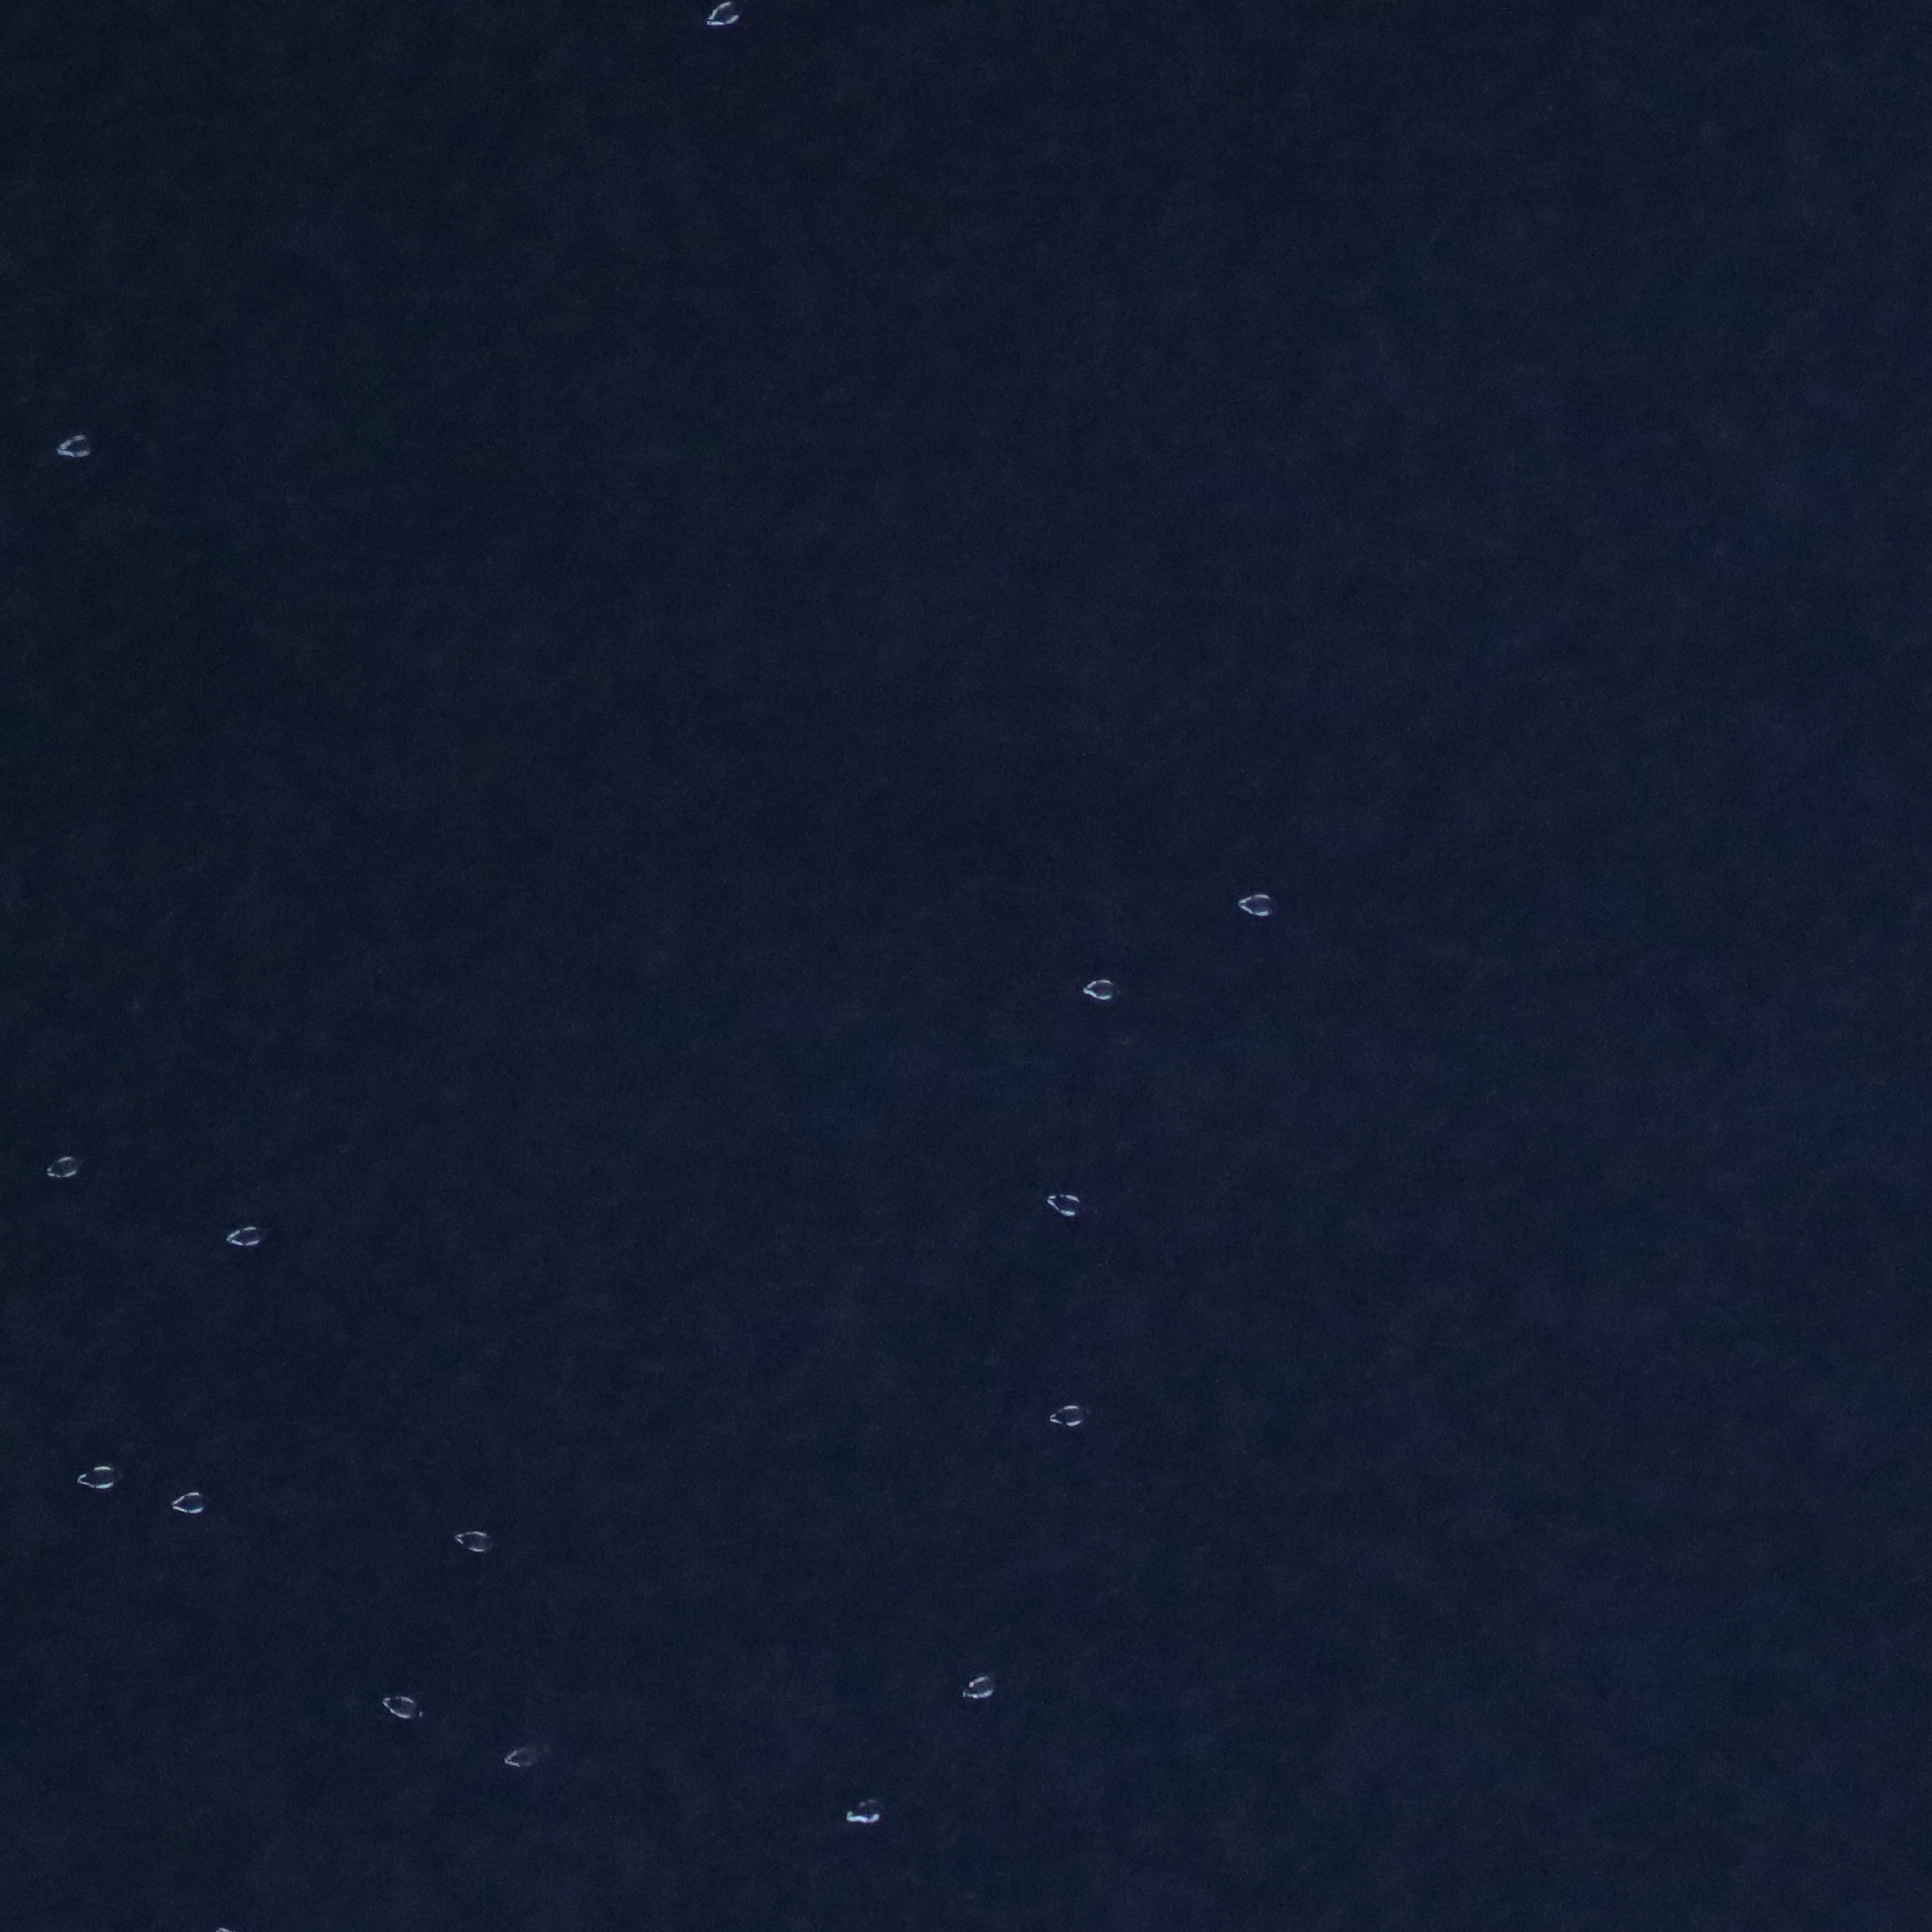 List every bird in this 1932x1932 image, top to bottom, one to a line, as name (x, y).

brant (724, 13)
brant (77, 447)
brant (1260, 905)
brant (1102, 989)
brant (64, 1165)
brant (1067, 1205)
brant (249, 1237)
brant (1070, 1416)
brant (101, 1478)
brant (191, 1503)
brant (476, 1542)
brant (981, 1687)
brant (403, 1706)
brant (524, 1755)
brant (866, 1810)